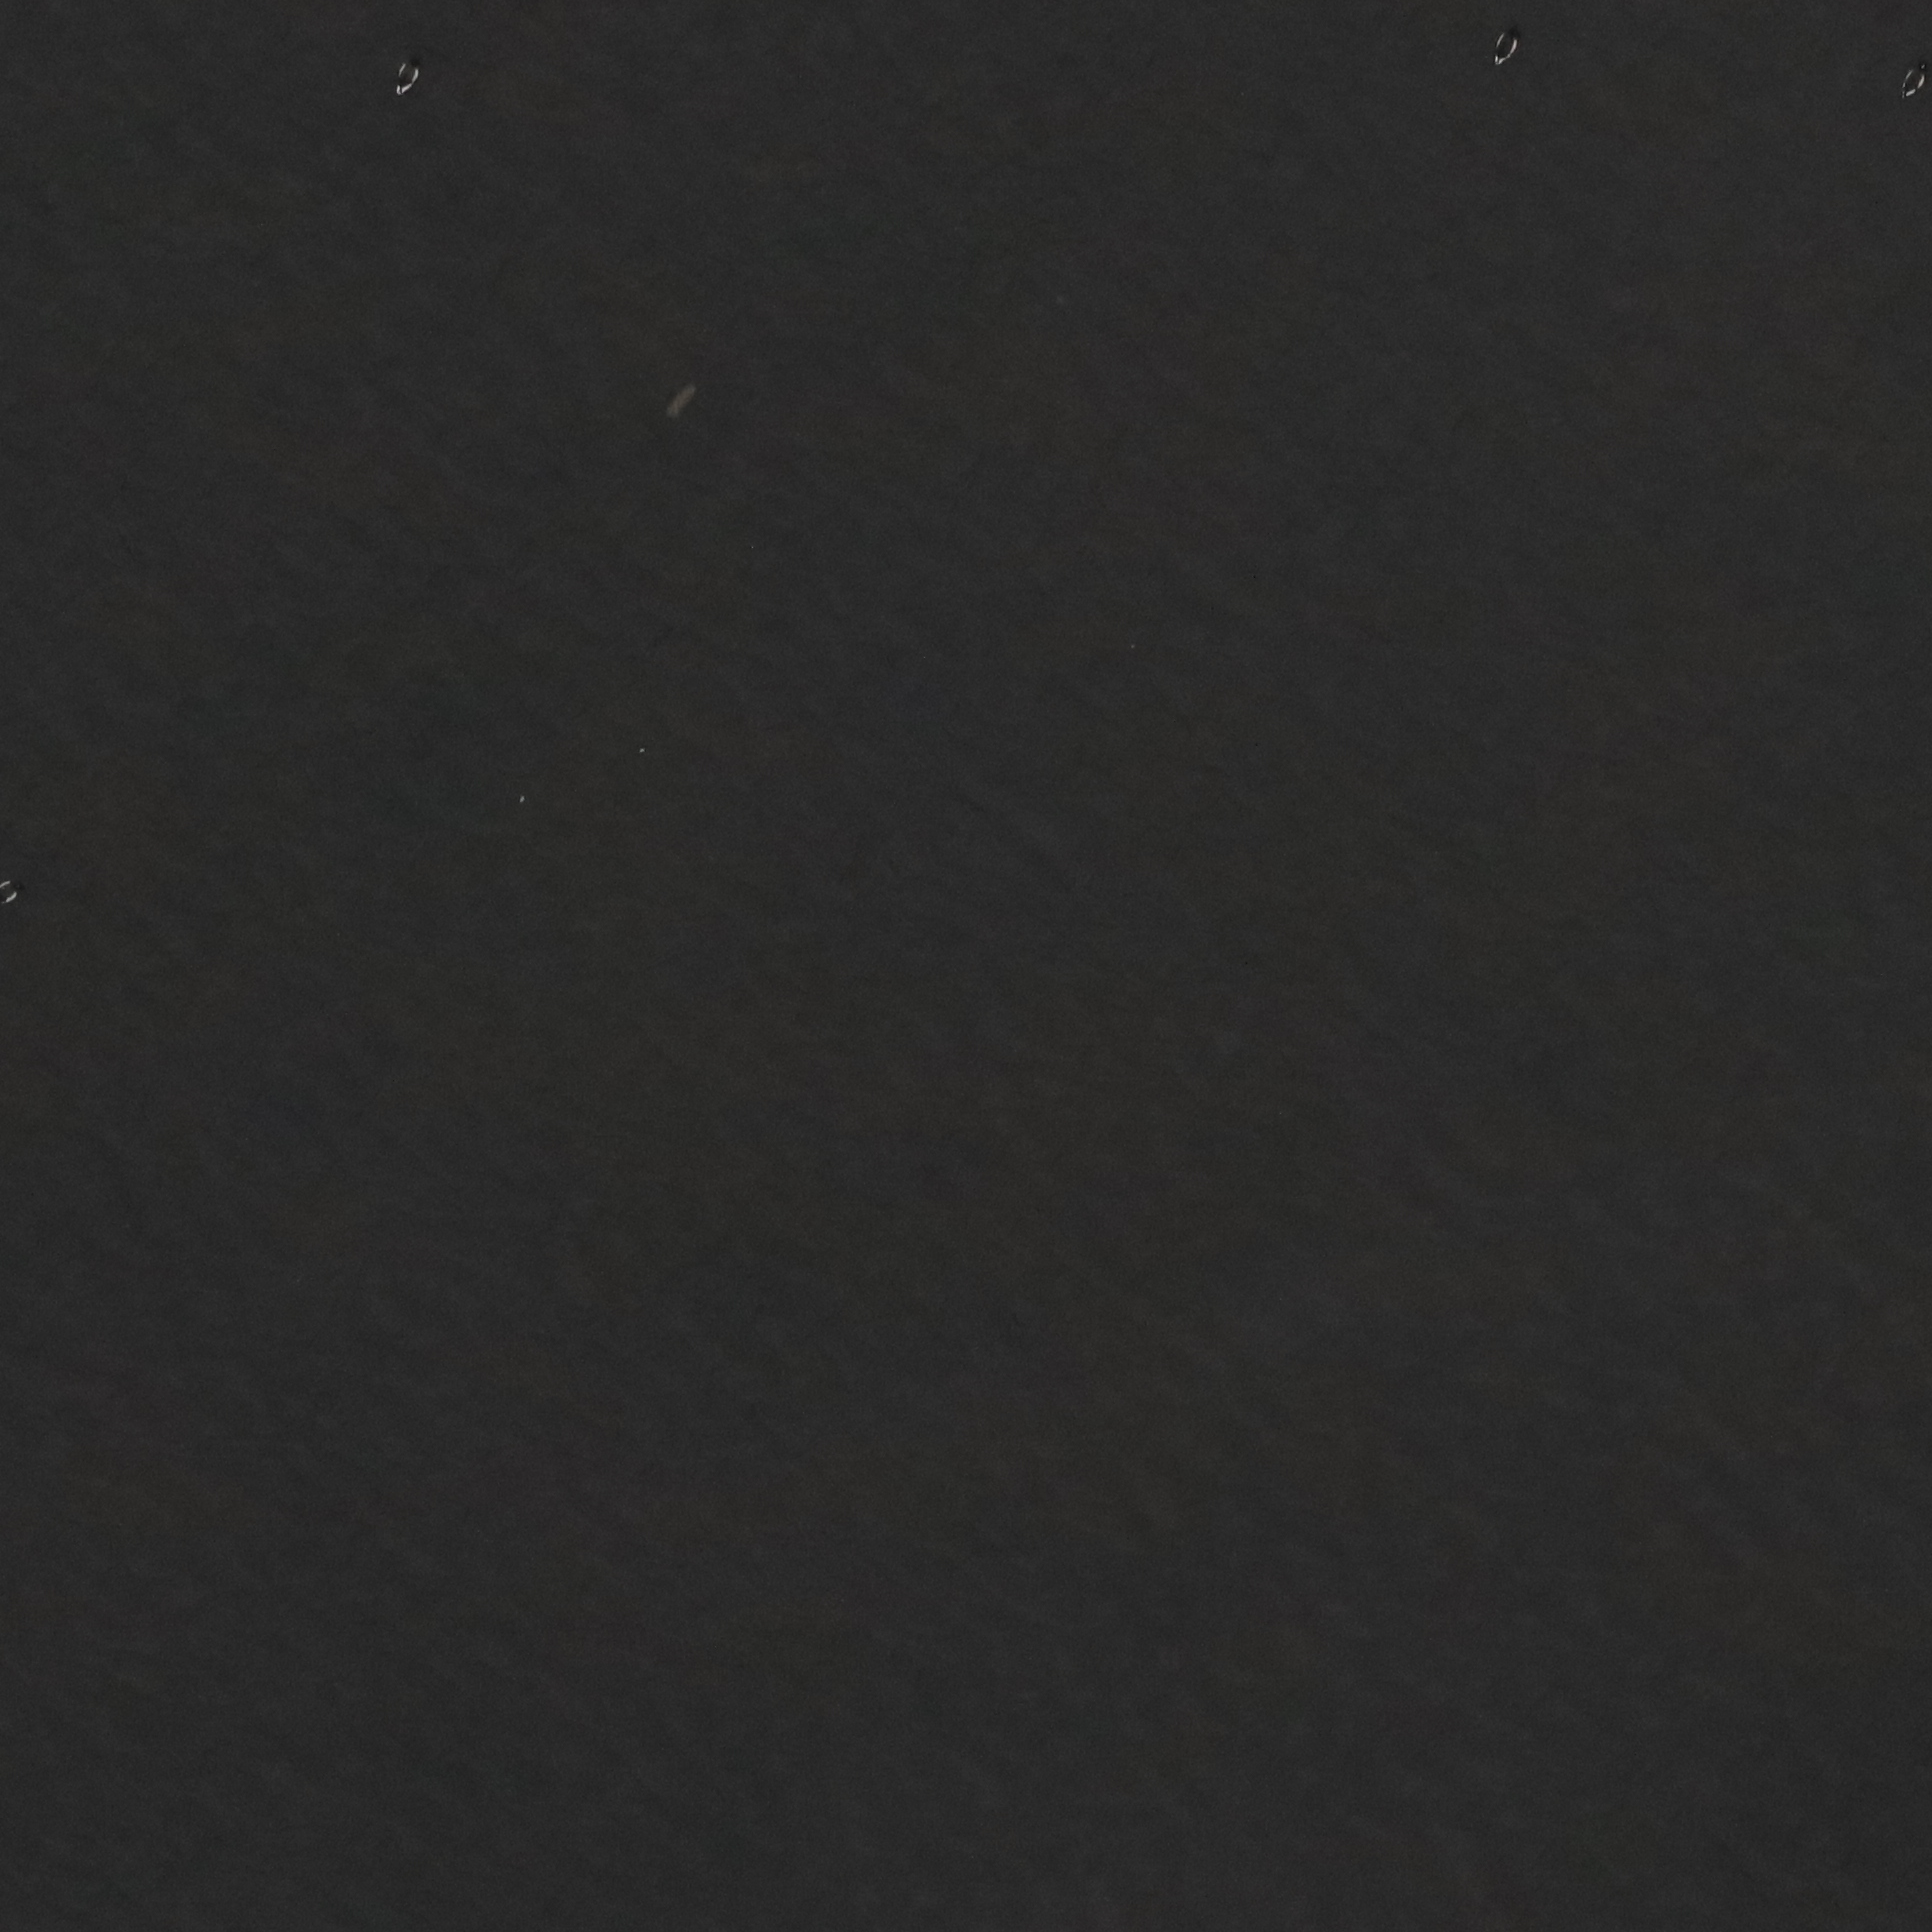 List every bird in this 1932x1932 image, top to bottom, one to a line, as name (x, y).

brant (1505, 46)
brant (408, 77)
brant (1914, 80)
brant (5, 893)